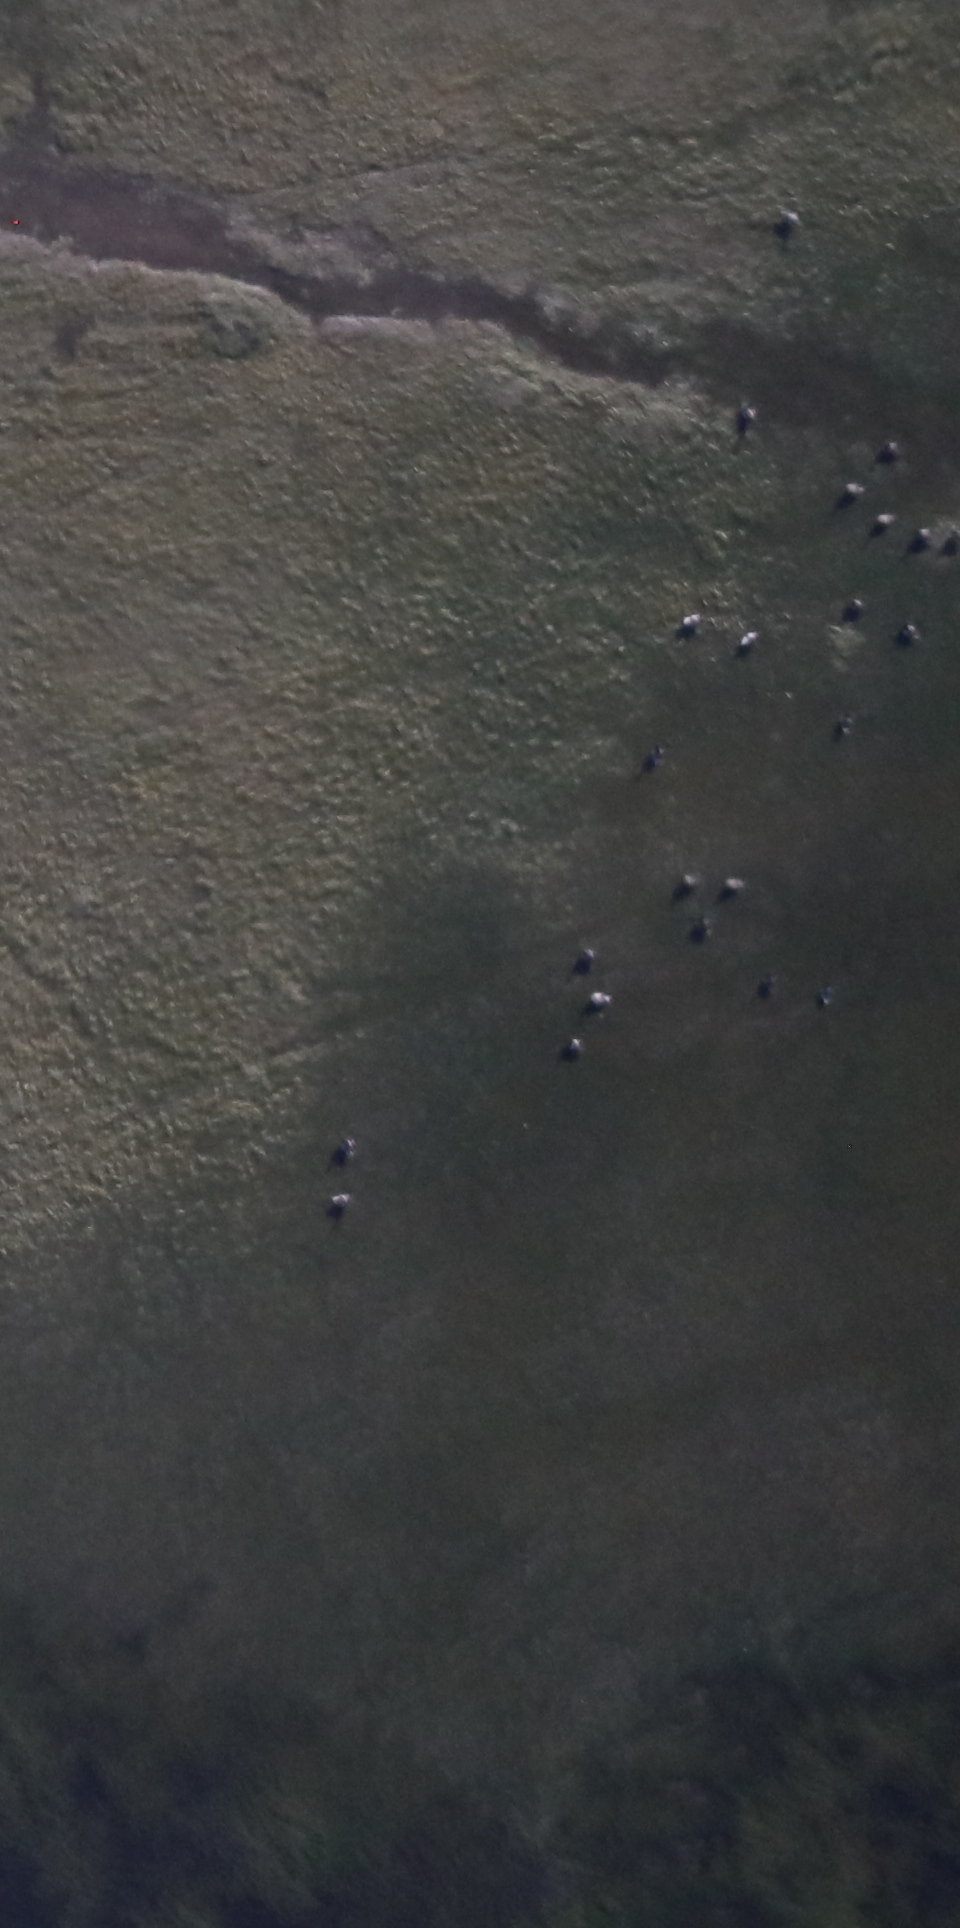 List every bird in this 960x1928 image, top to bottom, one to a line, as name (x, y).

brant (793, 217)
brant (749, 414)
brant (893, 450)
brant (854, 489)
brant (890, 521)
brant (923, 535)
brant (855, 607)
brant (689, 619)
brant (913, 635)
brant (751, 638)
brant (842, 725)
brant (660, 752)
brant (688, 882)
brant (737, 887)
brant (706, 929)
brant (591, 957)
brant (827, 986)
brant (772, 989)
brant (603, 993)
brant (580, 1045)
brant (349, 1147)
brant (340, 1201)